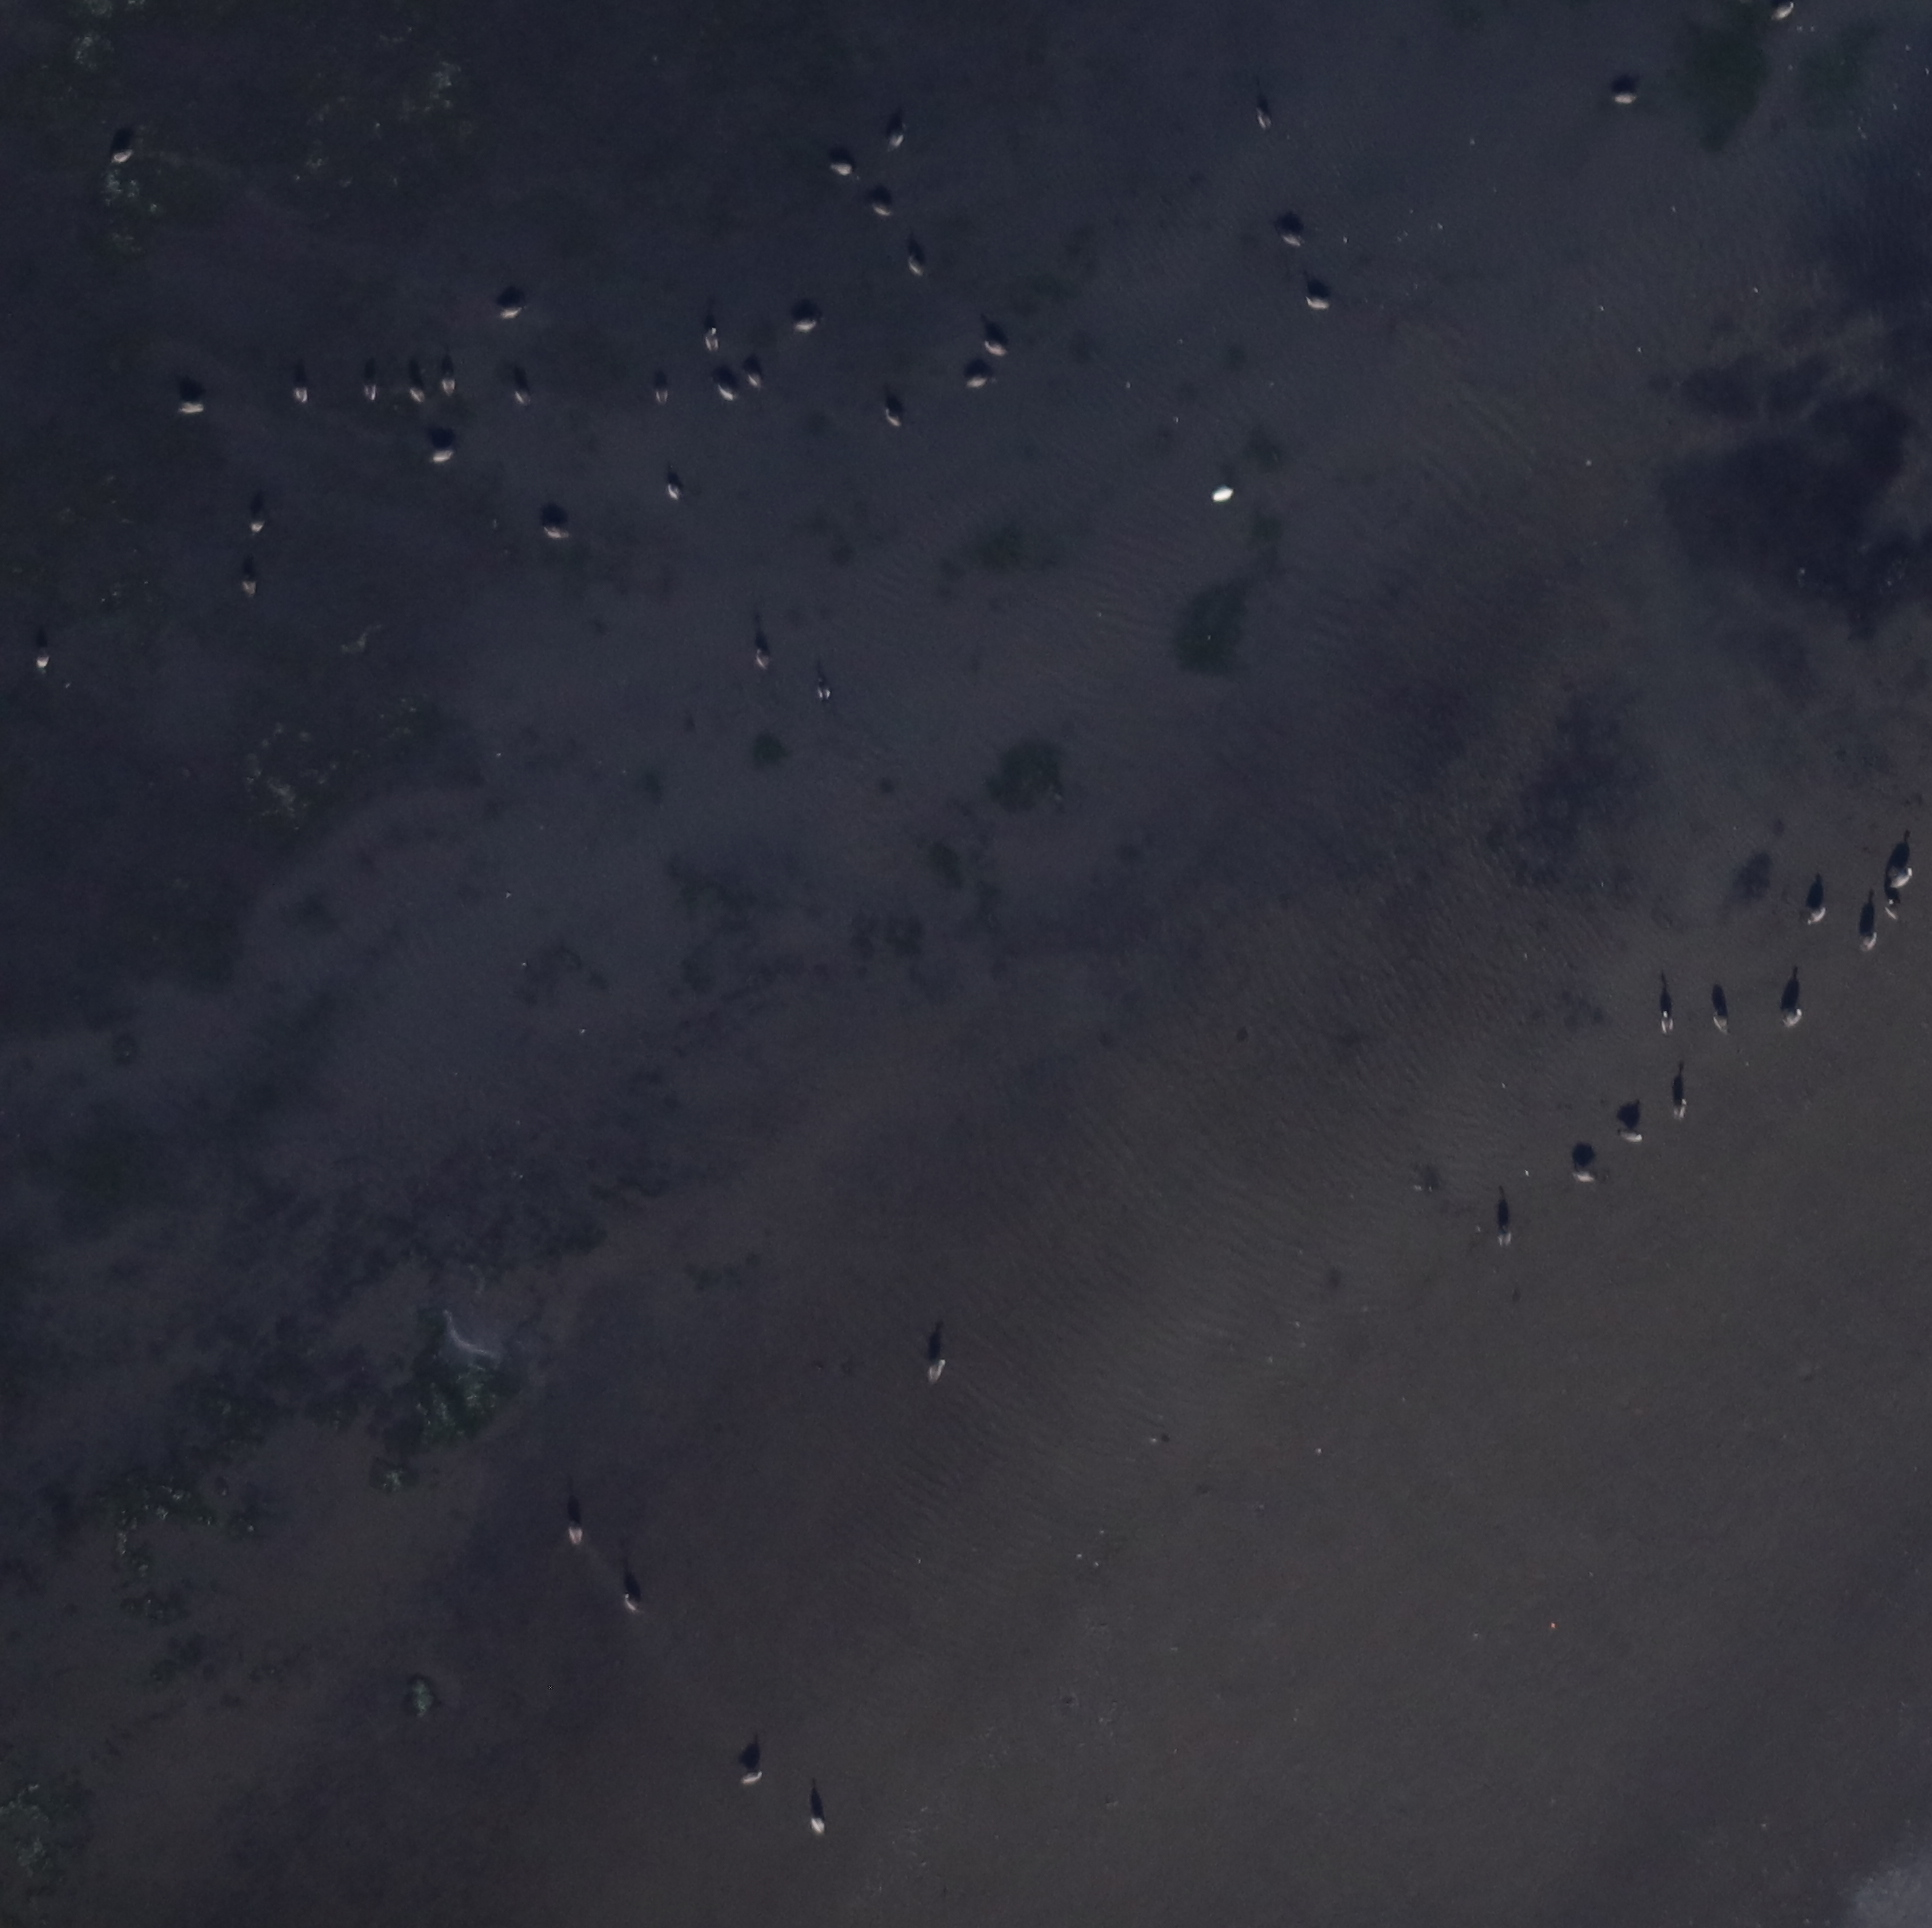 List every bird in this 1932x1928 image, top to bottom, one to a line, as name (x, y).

Canada goose (1783, 10)
Canada goose (1623, 97)
Canada goose (1264, 119)
Canada goose (896, 139)
Canada goose (122, 155)
Canada goose (843, 167)
Canada goose (883, 208)
Canada goose (1287, 235)
Canada goose (917, 264)
Canada goose (1317, 302)
Canada goose (512, 310)
Canada goose (808, 323)
Canada goose (712, 339)
Canada goose (992, 348)
Canada goose (754, 377)
Canada goose (977, 380)
Canada goose (448, 384)
Canada goose (369, 390)
Canada goose (418, 391)
Canada goose (730, 391)
Canada goose (663, 392)
Canada goose (299, 394)
Canada goose (523, 394)
Canada goose (191, 405)
Canada goose (895, 418)
Canada goose (444, 457)
Canada goose (673, 488)
gull (1224, 495)
Canada goose (255, 522)
Canada goose (556, 529)
Canada goose (250, 586)
Canada goose (762, 659)
Canada goose (44, 660)
Canada goose (825, 693)
Canada goose (1896, 875)
Canada goose (1816, 914)
Canada goose (1892, 915)
Canada goose (1864, 942)
Canada goose (1791, 1016)
Canada goose (1721, 1021)
Canada goose (1668, 1023)
Canada goose (1683, 1114)
Canada goose (1634, 1133)
Canada goose (1587, 1175)
Canada goose (1508, 1235)
Canada goose (935, 1372)
Canada goose (573, 1534)
Canada goose (632, 1602)
Canada goose (750, 1779)
Canada goose (818, 1826)